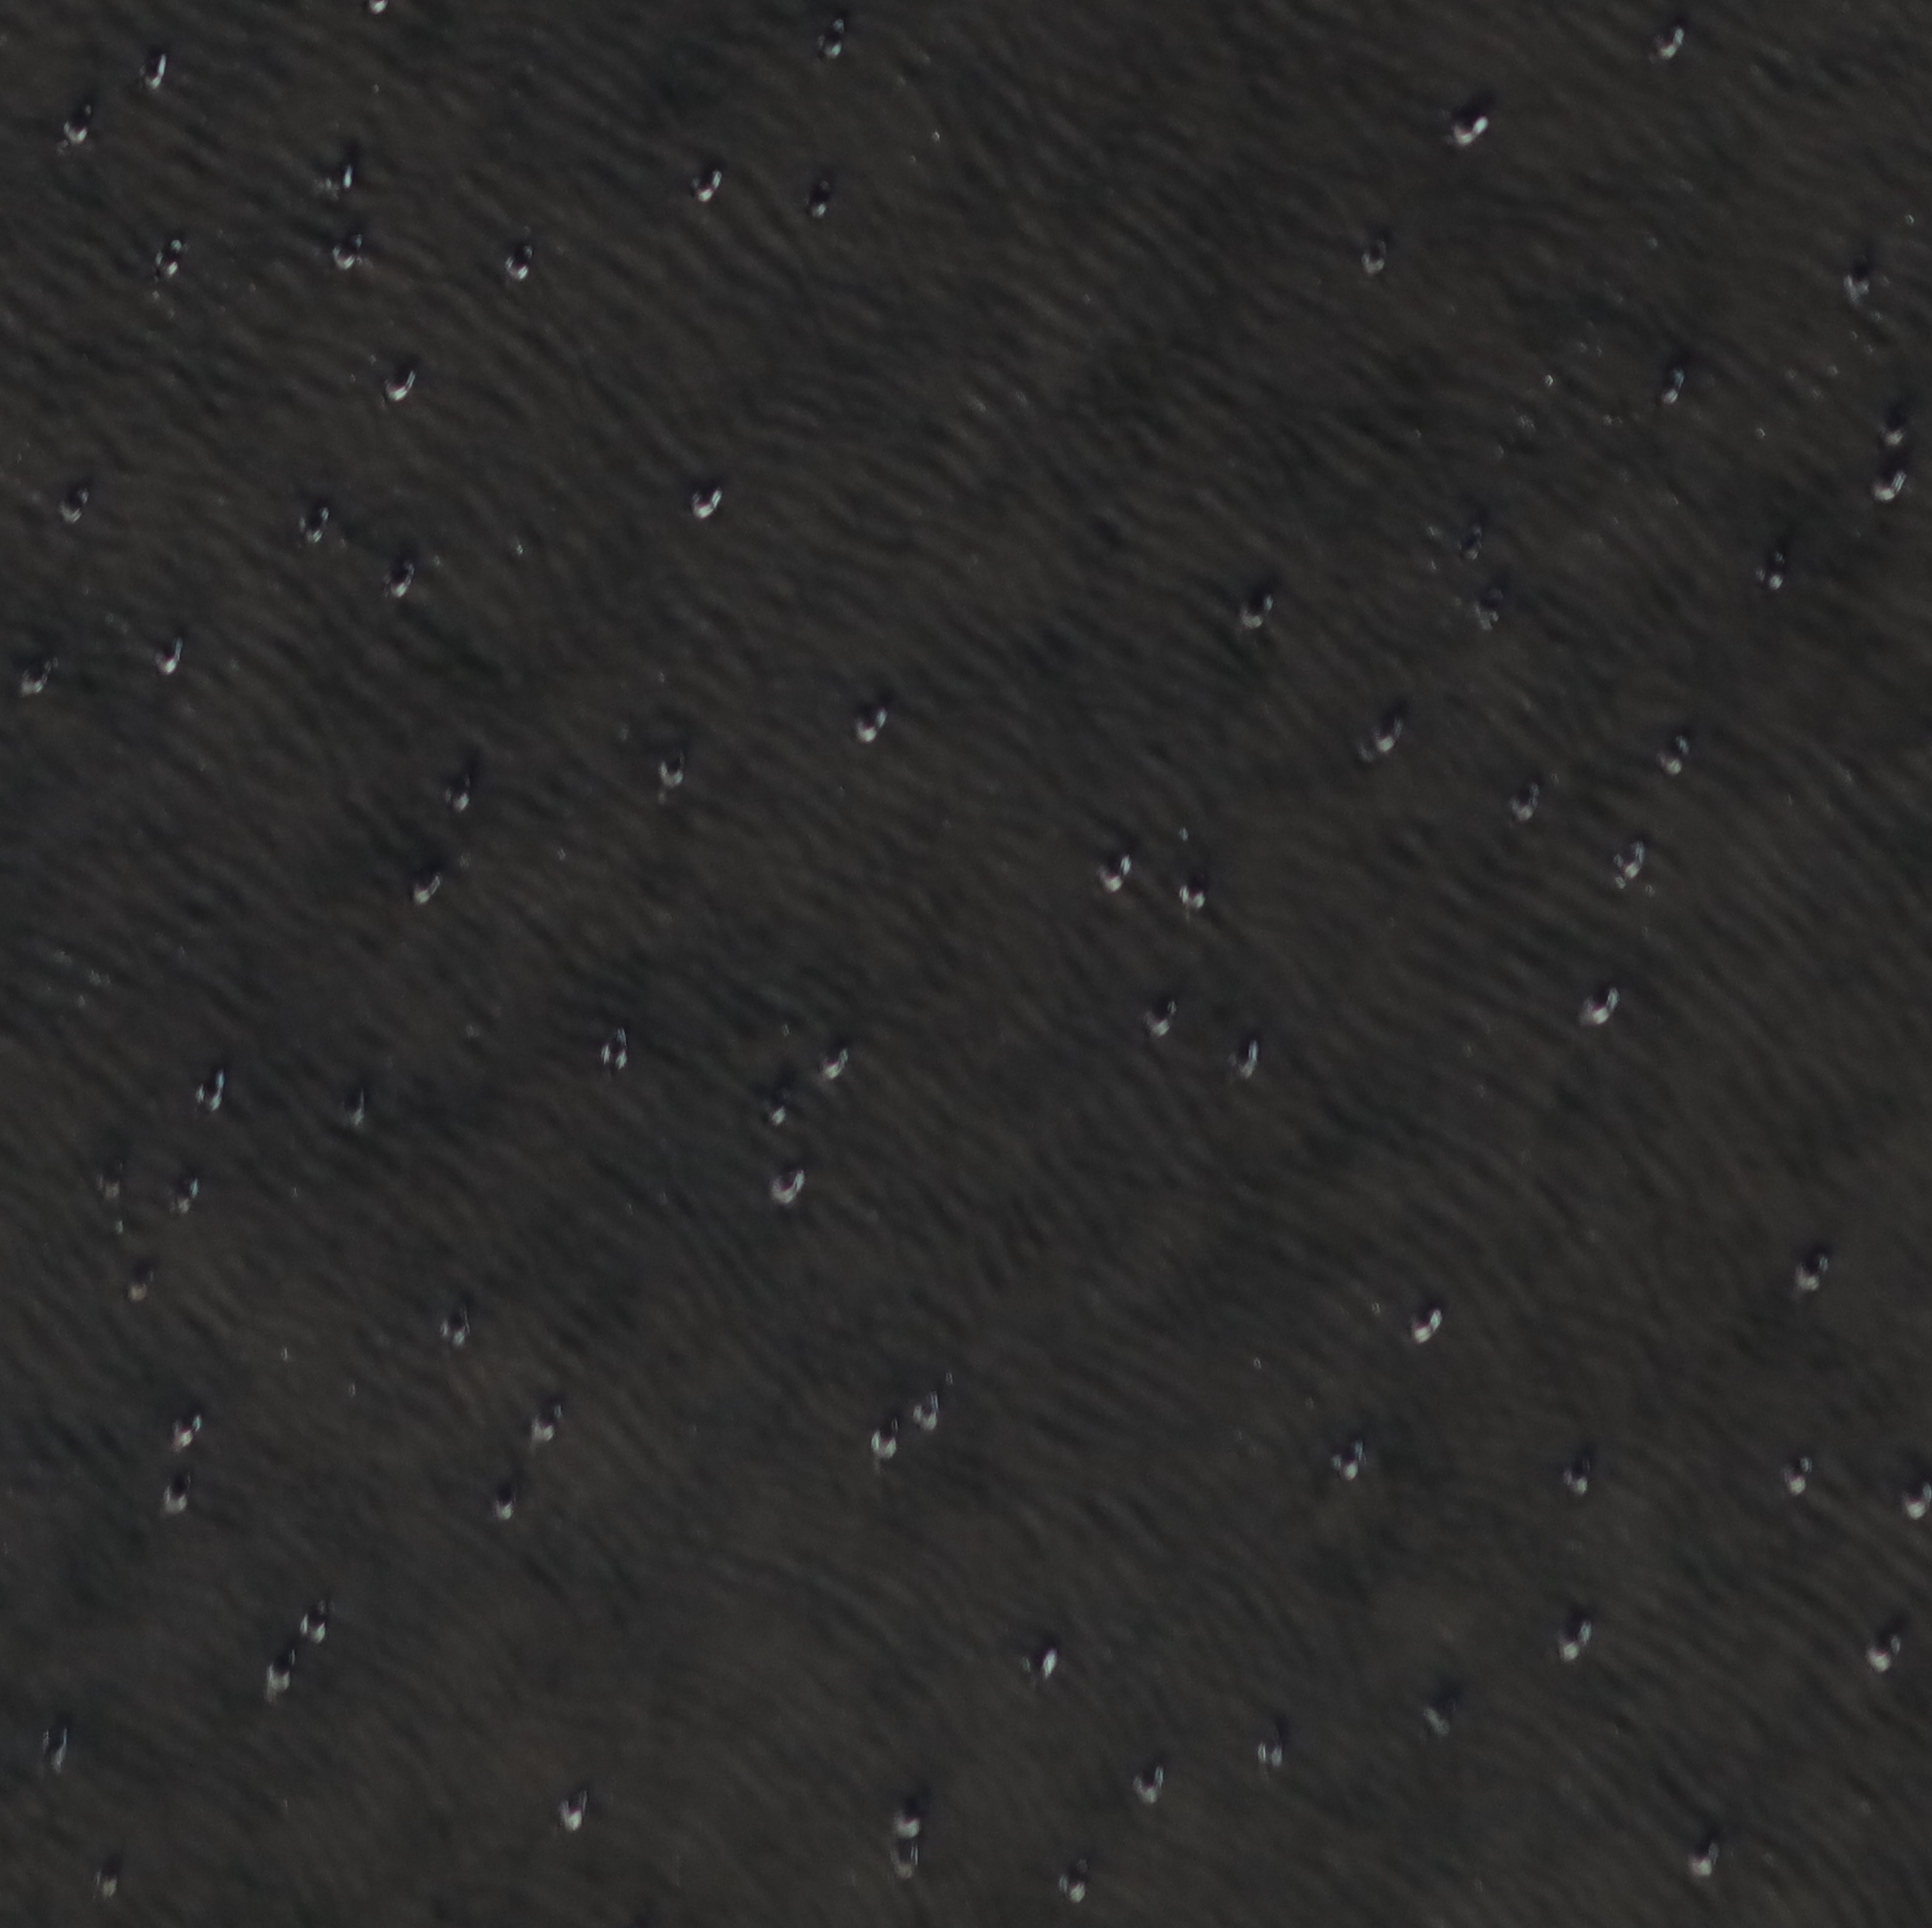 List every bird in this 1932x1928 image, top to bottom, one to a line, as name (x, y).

brant (835, 45)
brant (1670, 46)
brant (153, 70)
brant (1469, 126)
brant (72, 130)
brant (338, 184)
brant (709, 185)
brant (811, 204)
brant (1380, 247)
brant (163, 249)
brant (350, 257)
brant (519, 264)
brant (1865, 286)
brant (1671, 387)
brant (400, 388)
brant (1891, 435)
brant (1893, 493)
brant (708, 507)
brant (73, 515)
brant (313, 521)
brant (1474, 547)
brant (1769, 570)
brant (404, 572)
brant (1251, 618)
brant (1480, 619)
brant (169, 662)
brant (42, 684)
brant (874, 725)
brant (1387, 737)
brant (1660, 768)
brant (670, 770)
brant (459, 796)
brant (1518, 803)
brant (1627, 873)
brant (1116, 877)
brant (422, 884)
brant (1190, 894)
brant (1600, 1014)
brant (1152, 1023)
brant (613, 1051)
brant (1247, 1057)
brant (836, 1062)
brant (212, 1091)
brant (345, 1102)
brant (779, 1115)
brant (114, 1181)
brant (787, 1185)
brant (184, 1194)
brant (1820, 1276)
brant (139, 1281)
brant (1422, 1321)
brant (451, 1332)
brant (935, 1407)
brant (546, 1419)
brant (186, 1431)
brant (882, 1442)
brant (1347, 1458)
brant (1800, 1469)
brant (1580, 1479)
brant (1921, 1500)
brant (180, 1501)
brant (506, 1501)
brant (312, 1624)
brant (1565, 1639)
brant (1888, 1648)
brant (1043, 1658)
brant (275, 1680)
brant (1440, 1720)
brant (54, 1743)
brant (1269, 1753)
brant (1144, 1783)
brant (575, 1813)
brant (904, 1820)
brant (1704, 1859)
brant (916, 1864)
brant (100, 1877)
brant (1074, 1884)